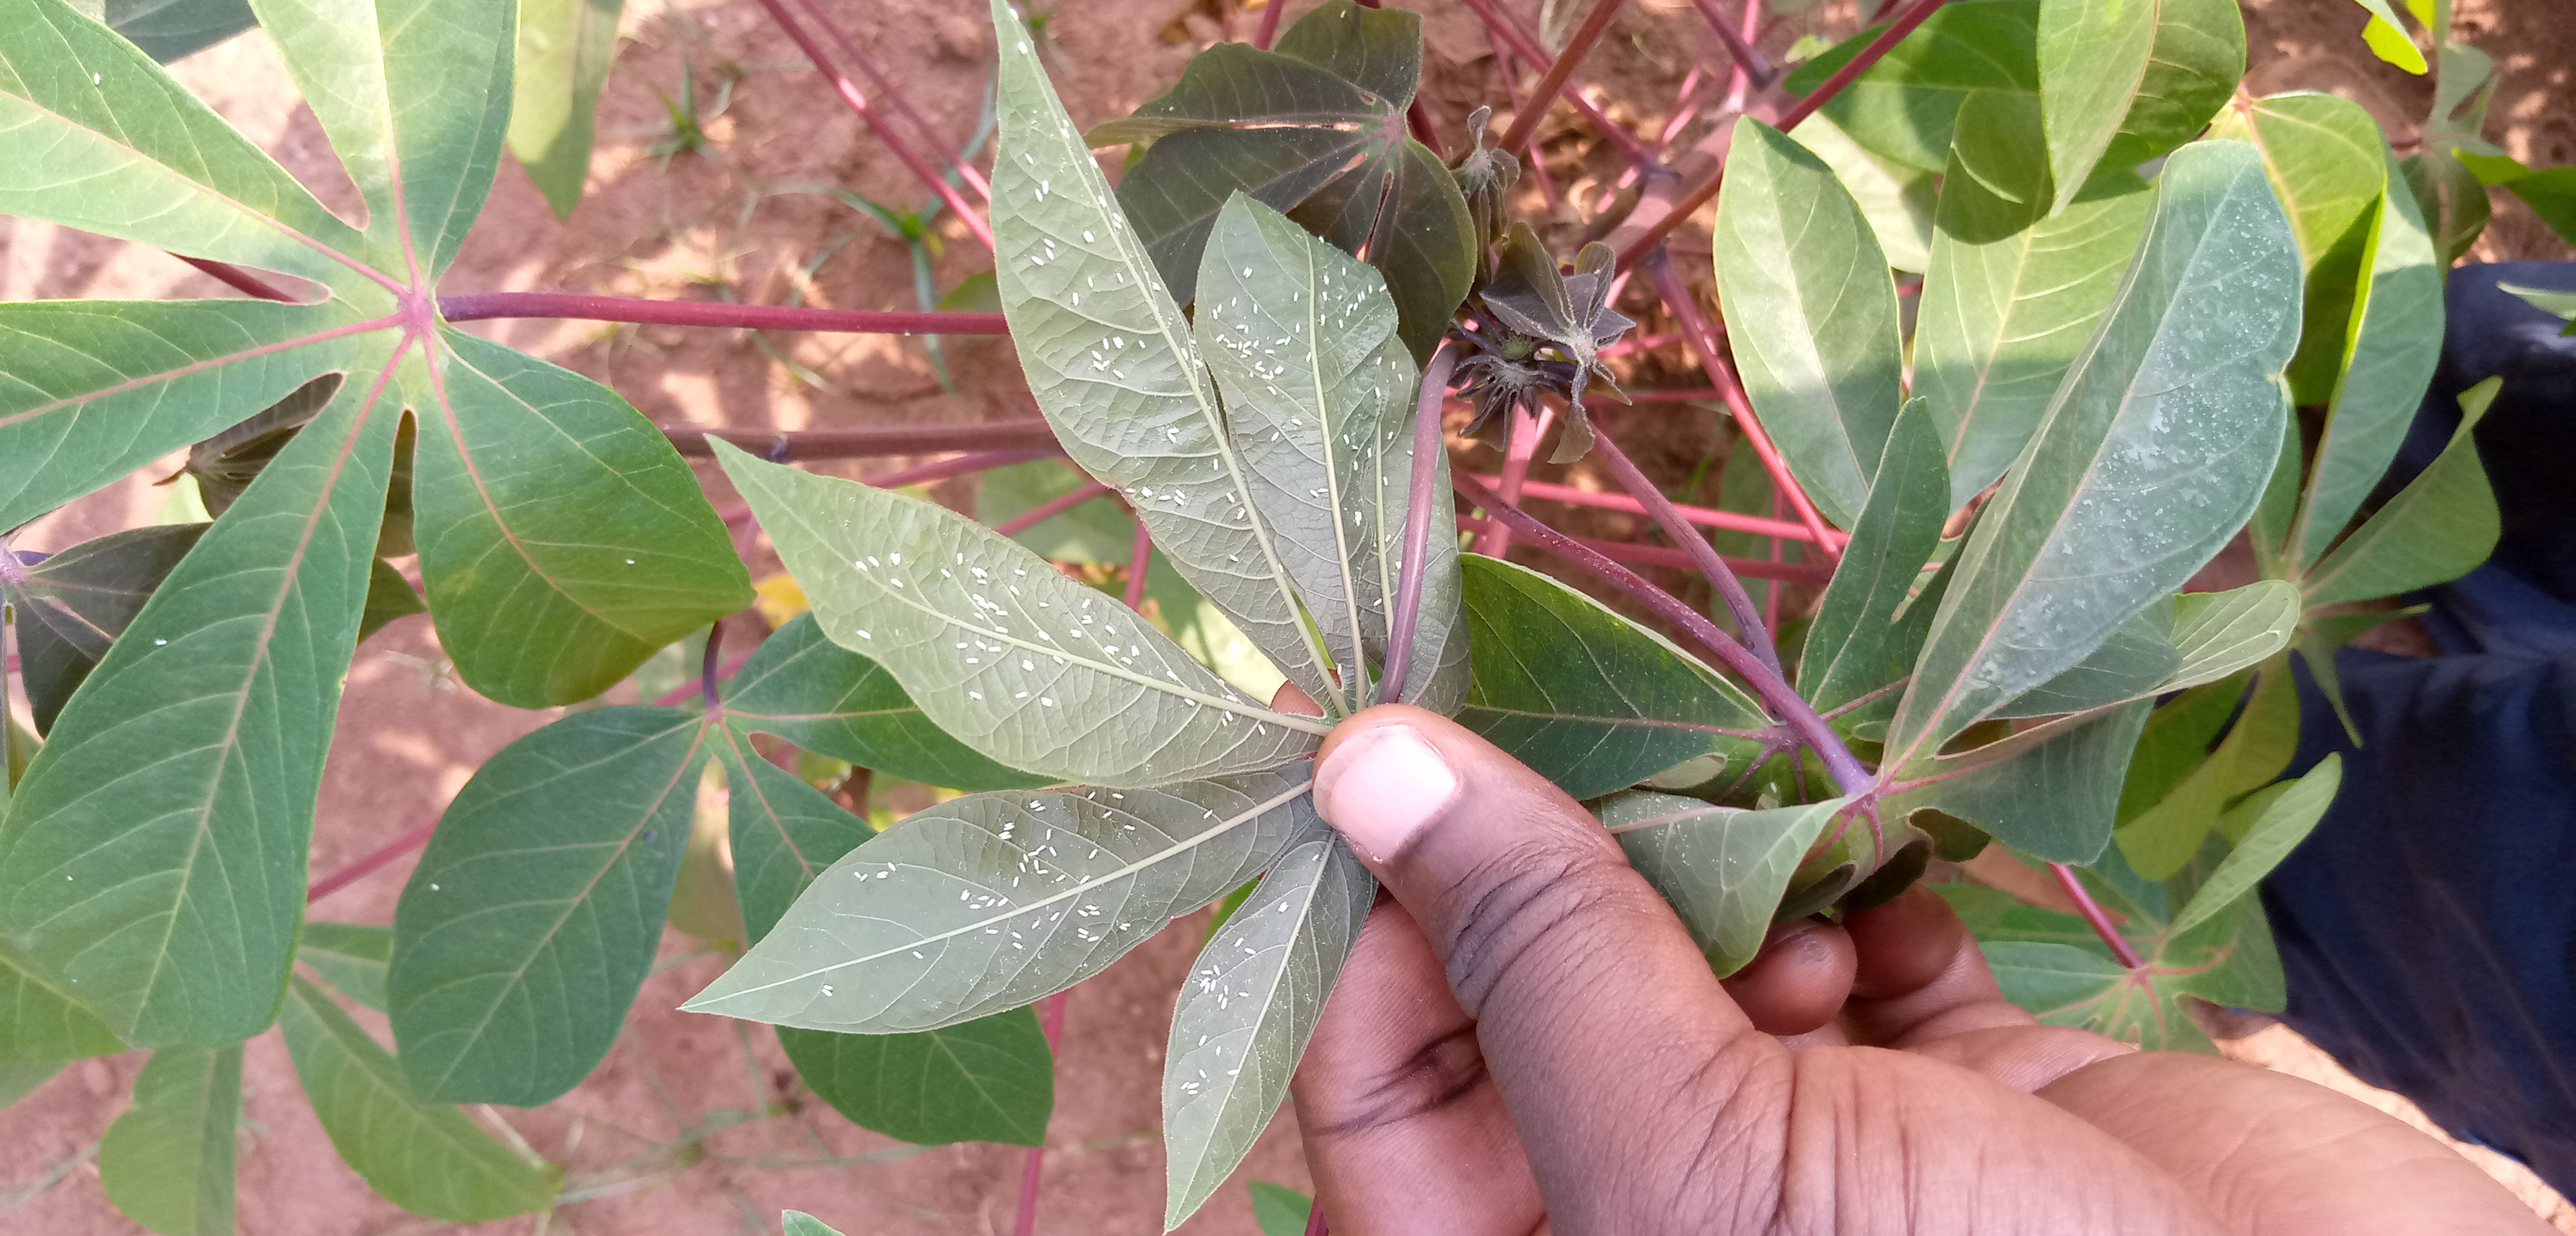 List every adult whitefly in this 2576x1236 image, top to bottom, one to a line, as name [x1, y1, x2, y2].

whitefly [1009, 7, 1020, 21]
whitefly [1338, 9, 1347, 20]
whitefly [1017, 41, 1030, 55]
whitefly [91, 70, 104, 88]
whitefly [1167, 104, 1176, 113]
whitefly [1061, 118, 1071, 127]
whitefly [1061, 128, 1072, 141]
whitefly [1024, 153, 1035, 165]
whitefly [1088, 155, 1099, 170]
whitefly [1042, 178, 1050, 197]
whitefly [1035, 187, 1043, 203]
whitefly [1098, 195, 1108, 207]
whitefly [1112, 212, 1123, 223]
whitefly [1112, 221, 1123, 230]
whitefly [1425, 225, 1431, 232]
whitefly [1086, 230, 1095, 243]
whitefly [1083, 231, 1091, 243]
whitefly [1318, 235, 1325, 244]
whitefly [1043, 238, 1057, 249]
whitefly [1045, 247, 1056, 261]
whitefly [1030, 254, 1045, 267]
whitefly [1341, 266, 1348, 277]
whitefly [1243, 267, 1249, 277]
whitefly [1246, 268, 1253, 278]
whitefly [1115, 272, 1126, 285]
whitefly [1323, 274, 1331, 285]
whitefly [1086, 276, 1094, 289]
whitefly [1151, 281, 1159, 285]
whitefly [1367, 283, 1374, 295]
whitefly [1378, 283, 1388, 294]
whitefly [1152, 285, 1161, 292]
whitefly [1071, 290, 1081, 308]
whitefly [1293, 290, 1300, 304]
whitefly [1361, 290, 1367, 301]
whitefly [1321, 291, 1328, 303]
whitefly [1356, 292, 1362, 304]
whitefly [1230, 296, 1236, 308]
whitefly [1252, 302, 1258, 315]
whitefly [1352, 302, 1358, 312]
whitefly [1217, 303, 1222, 314]
whitefly [1212, 308, 1218, 321]
whitefly [1319, 313, 1327, 326]
whitefly [1337, 319, 1345, 330]
whitefly [1295, 323, 1302, 334]
whitefly [1235, 323, 1245, 330]
whitefly [1244, 324, 1249, 334]
whitefly [1216, 333, 1225, 343]
whitefly [1285, 335, 1292, 346]
whitefly [1102, 337, 1110, 351]
whitefly [1112, 337, 1121, 350]
whitefly [1117, 337, 1124, 346]
whitefly [1223, 337, 1231, 344]
whitefly [1275, 338, 1285, 345]
whitefly [1189, 339, 1197, 346]
whitefly [1254, 339, 1260, 350]
whitefly [1139, 339, 1147, 349]
whitefly [1237, 339, 1242, 351]
whitefly [1243, 339, 1252, 350]
whitefly [1226, 343, 1237, 349]
whitefly [1180, 347, 1189, 360]
whitefly [1263, 348, 1276, 355]
whitefly [1242, 349, 1253, 356]
whitefly [1090, 350, 1103, 360]
whitefly [1305, 351, 1312, 363]
whitefly [1239, 354, 1248, 359]
whitefly [1374, 356, 1382, 366]
whitefly [1194, 359, 1204, 368]
whitefly [1104, 359, 1110, 367]
whitefly [1093, 360, 1104, 371]
whitefly [1255, 360, 1263, 366]
whitefly [1390, 360, 1397, 371]
whitefly [1274, 365, 1282, 373]
whitefly [1255, 366, 1265, 373]
whitefly [1278, 368, 1284, 376]
whitefly [1112, 369, 1126, 379]
whitefly [1269, 370, 1275, 379]
whitefly [1249, 371, 1254, 379]
whitefly [1397, 372, 1404, 383]
whitefly [1262, 374, 1272, 381]
whitefly [1267, 385, 1278, 397]
whitefly [1374, 386, 1382, 398]
whitefly [1290, 418, 1304, 427]
whitefly [1166, 427, 1180, 433]
whitefly [1385, 430, 1394, 441]
whitefly [1166, 431, 1178, 443]
whitefly [1269, 431, 1282, 443]
whitefly [1343, 433, 1350, 445]
whitefly [1351, 444, 1359, 451]
whitefly [1406, 449, 1414, 456]
whitefly [1211, 456, 1223, 474]
whitefly [1353, 460, 1360, 472]
whitefly [1381, 475, 1389, 487]
whitefly [1142, 486, 1153, 496]
whitefly [1124, 487, 1137, 494]
whitefly [1317, 487, 1330, 493]
whitefly [1309, 489, 1320, 498]
whitefly [1175, 489, 1188, 500]
whitefly [1141, 490, 1150, 499]
whitefly [1225, 491, 1237, 505]
whitefly [1155, 494, 1171, 502]
whitefly [1173, 496, 1185, 506]
whitefly [1235, 507, 1247, 523]
whitefly [1359, 511, 1363, 521]
whitefly [1355, 516, 1361, 527]
whitefly [1385, 534, 1392, 543]
whitefly [889, 549, 902, 568]
whitefly [955, 550, 965, 567]
whitefly [1227, 552, 1241, 564]
whitefly [867, 555, 880, 568]
whitefly [623, 557, 638, 566]
whitefly [854, 559, 869, 574]
whitefly [1395, 559, 1403, 570]
whitefly [1276, 561, 1287, 574]
whitefly [939, 566, 952, 581]
whitefly [1013, 567, 1027, 577]
whitefly [889, 577, 904, 590]
whitefly [976, 578, 987, 585]
whitefly [1008, 584, 1021, 597]
whitefly [971, 592, 986, 601]
whitefly [1080, 595, 1094, 610]
whitefly [1372, 597, 1384, 608]
whitefly [1037, 600, 1051, 610]
whitefly [977, 601, 989, 610]
whitefly [988, 601, 999, 610]
whitefly [994, 609, 1010, 617]
whitefly [972, 612, 985, 622]
whitefly [1081, 614, 1093, 619]
whitefly [1079, 619, 1094, 625]
whitefly [1104, 623, 1117, 636]
whitefly [993, 625, 1010, 636]
whitefly [1066, 626, 1084, 641]
whitefly [855, 628, 871, 642]
whitefly [1036, 628, 1051, 643]
whitefly [151, 638, 170, 648]
whitefly [973, 639, 987, 651]
whitefly [954, 641, 968, 650]
whitefly [1129, 643, 1142, 658]
whitefly [987, 644, 1003, 655]
whitefly [1050, 654, 1066, 667]
whitefly [1120, 655, 1133, 667]
whitefly [964, 656, 982, 666]
whitefly [1023, 659, 1034, 669]
whitefly [1336, 662, 1344, 677]
whitefly [1022, 663, 1032, 672]
whitefly [1165, 669, 1180, 682]
whitefly [968, 690, 983, 703]
whitefly [1012, 690, 1029, 701]
whitefly [1224, 693, 1240, 703]
whitefly [1039, 697, 1054, 702]
whitefly [1183, 697, 1197, 708]
whitefly [1040, 701, 1054, 708]
whitefly [1224, 709, 1235, 722]
whitefly [1220, 716, 1229, 728]
whitefly [1257, 722, 1267, 739]
whitefly [1086, 790, 1098, 802]
whitefly [1110, 791, 1124, 801]
whitefly [1027, 800, 1044, 809]
whitefly [1034, 805, 1046, 812]
whitefly [1201, 809, 1215, 821]
whitefly [1003, 821, 1014, 827]
whitefly [1121, 821, 1140, 834]
whitefly [1003, 825, 1016, 831]
whitefly [1044, 826, 1054, 841]
whitefly [998, 830, 1011, 838]
whitefly [1001, 834, 1013, 841]
whitefly [1036, 843, 1046, 853]
whitefly [1047, 845, 1059, 858]
whitefly [1086, 847, 1099, 862]
whitefly [1027, 851, 1040, 857]
whitefly [1022, 852, 1030, 863]
whitefly [1311, 853, 1321, 861]
whitefly [1032, 857, 1040, 870]
whitefly [886, 860, 897, 872]
whitefly [1018, 861, 1028, 874]
whitefly [1036, 868, 1050, 876]
whitefly [853, 869, 862, 880]
whitefly [875, 869, 889, 874]
whitefly [860, 872, 869, 883]
whitefly [1078, 874, 1094, 885]
whitefly [875, 874, 889, 880]
whitefly [1054, 874, 1068, 883]
whitefly [1011, 875, 1021, 889]
whitefly [430, 881, 442, 893]
whitefly [960, 889, 971, 901]
whitefly [977, 894, 991, 901]
whitefly [997, 897, 1010, 908]
whitefly [986, 897, 996, 908]
whitefly [1277, 900, 1288, 913]
whitefly [967, 903, 981, 910]
whitefly [1084, 904, 1099, 911]
whitefly [1076, 908, 1089, 919]
whitefly [1049, 910, 1061, 923]
whitefly [1088, 910, 1103, 917]
whitefly [1030, 917, 1041, 931]
whitefly [1120, 921, 1132, 927]
whitefly [1117, 926, 1128, 933]
whitefly [983, 927, 998, 935]
whitefly [1077, 927, 1090, 933]
whitefly [1010, 930, 1023, 940]
whitefly [1077, 933, 1087, 941]
whitefly [1086, 935, 1101, 942]
whitefly [1233, 936, 1245, 949]
whitefly [1011, 941, 1025, 951]
whitefly [1242, 946, 1259, 957]
whitefly [911, 949, 925, 960]
whitefly [1212, 963, 1222, 977]
whitefly [1198, 968, 1214, 977]
whitefly [1198, 977, 1209, 988]
whitefly [1210, 978, 1217, 993]
whitefly [1204, 982, 1211, 995]
whitefly [1222, 983, 1231, 995]
whitefly [822, 984, 835, 991]
whitefly [821, 988, 833, 998]
whitefly [1236, 989, 1250, 998]
whitefly [1217, 991, 1224, 1006]
whitefly [1220, 996, 1229, 1013]
whitefly [1197, 1034, 1207, 1048]
whitefly [1214, 1042, 1222, 1057]
whitefly [1226, 1067, 1242, 1078]
whitefly [1198, 1067, 1208, 1081]
whitefly [1179, 1080, 1189, 1091]
whitefly [1188, 1081, 1201, 1089]
whitefly [1186, 1090, 1200, 1097]